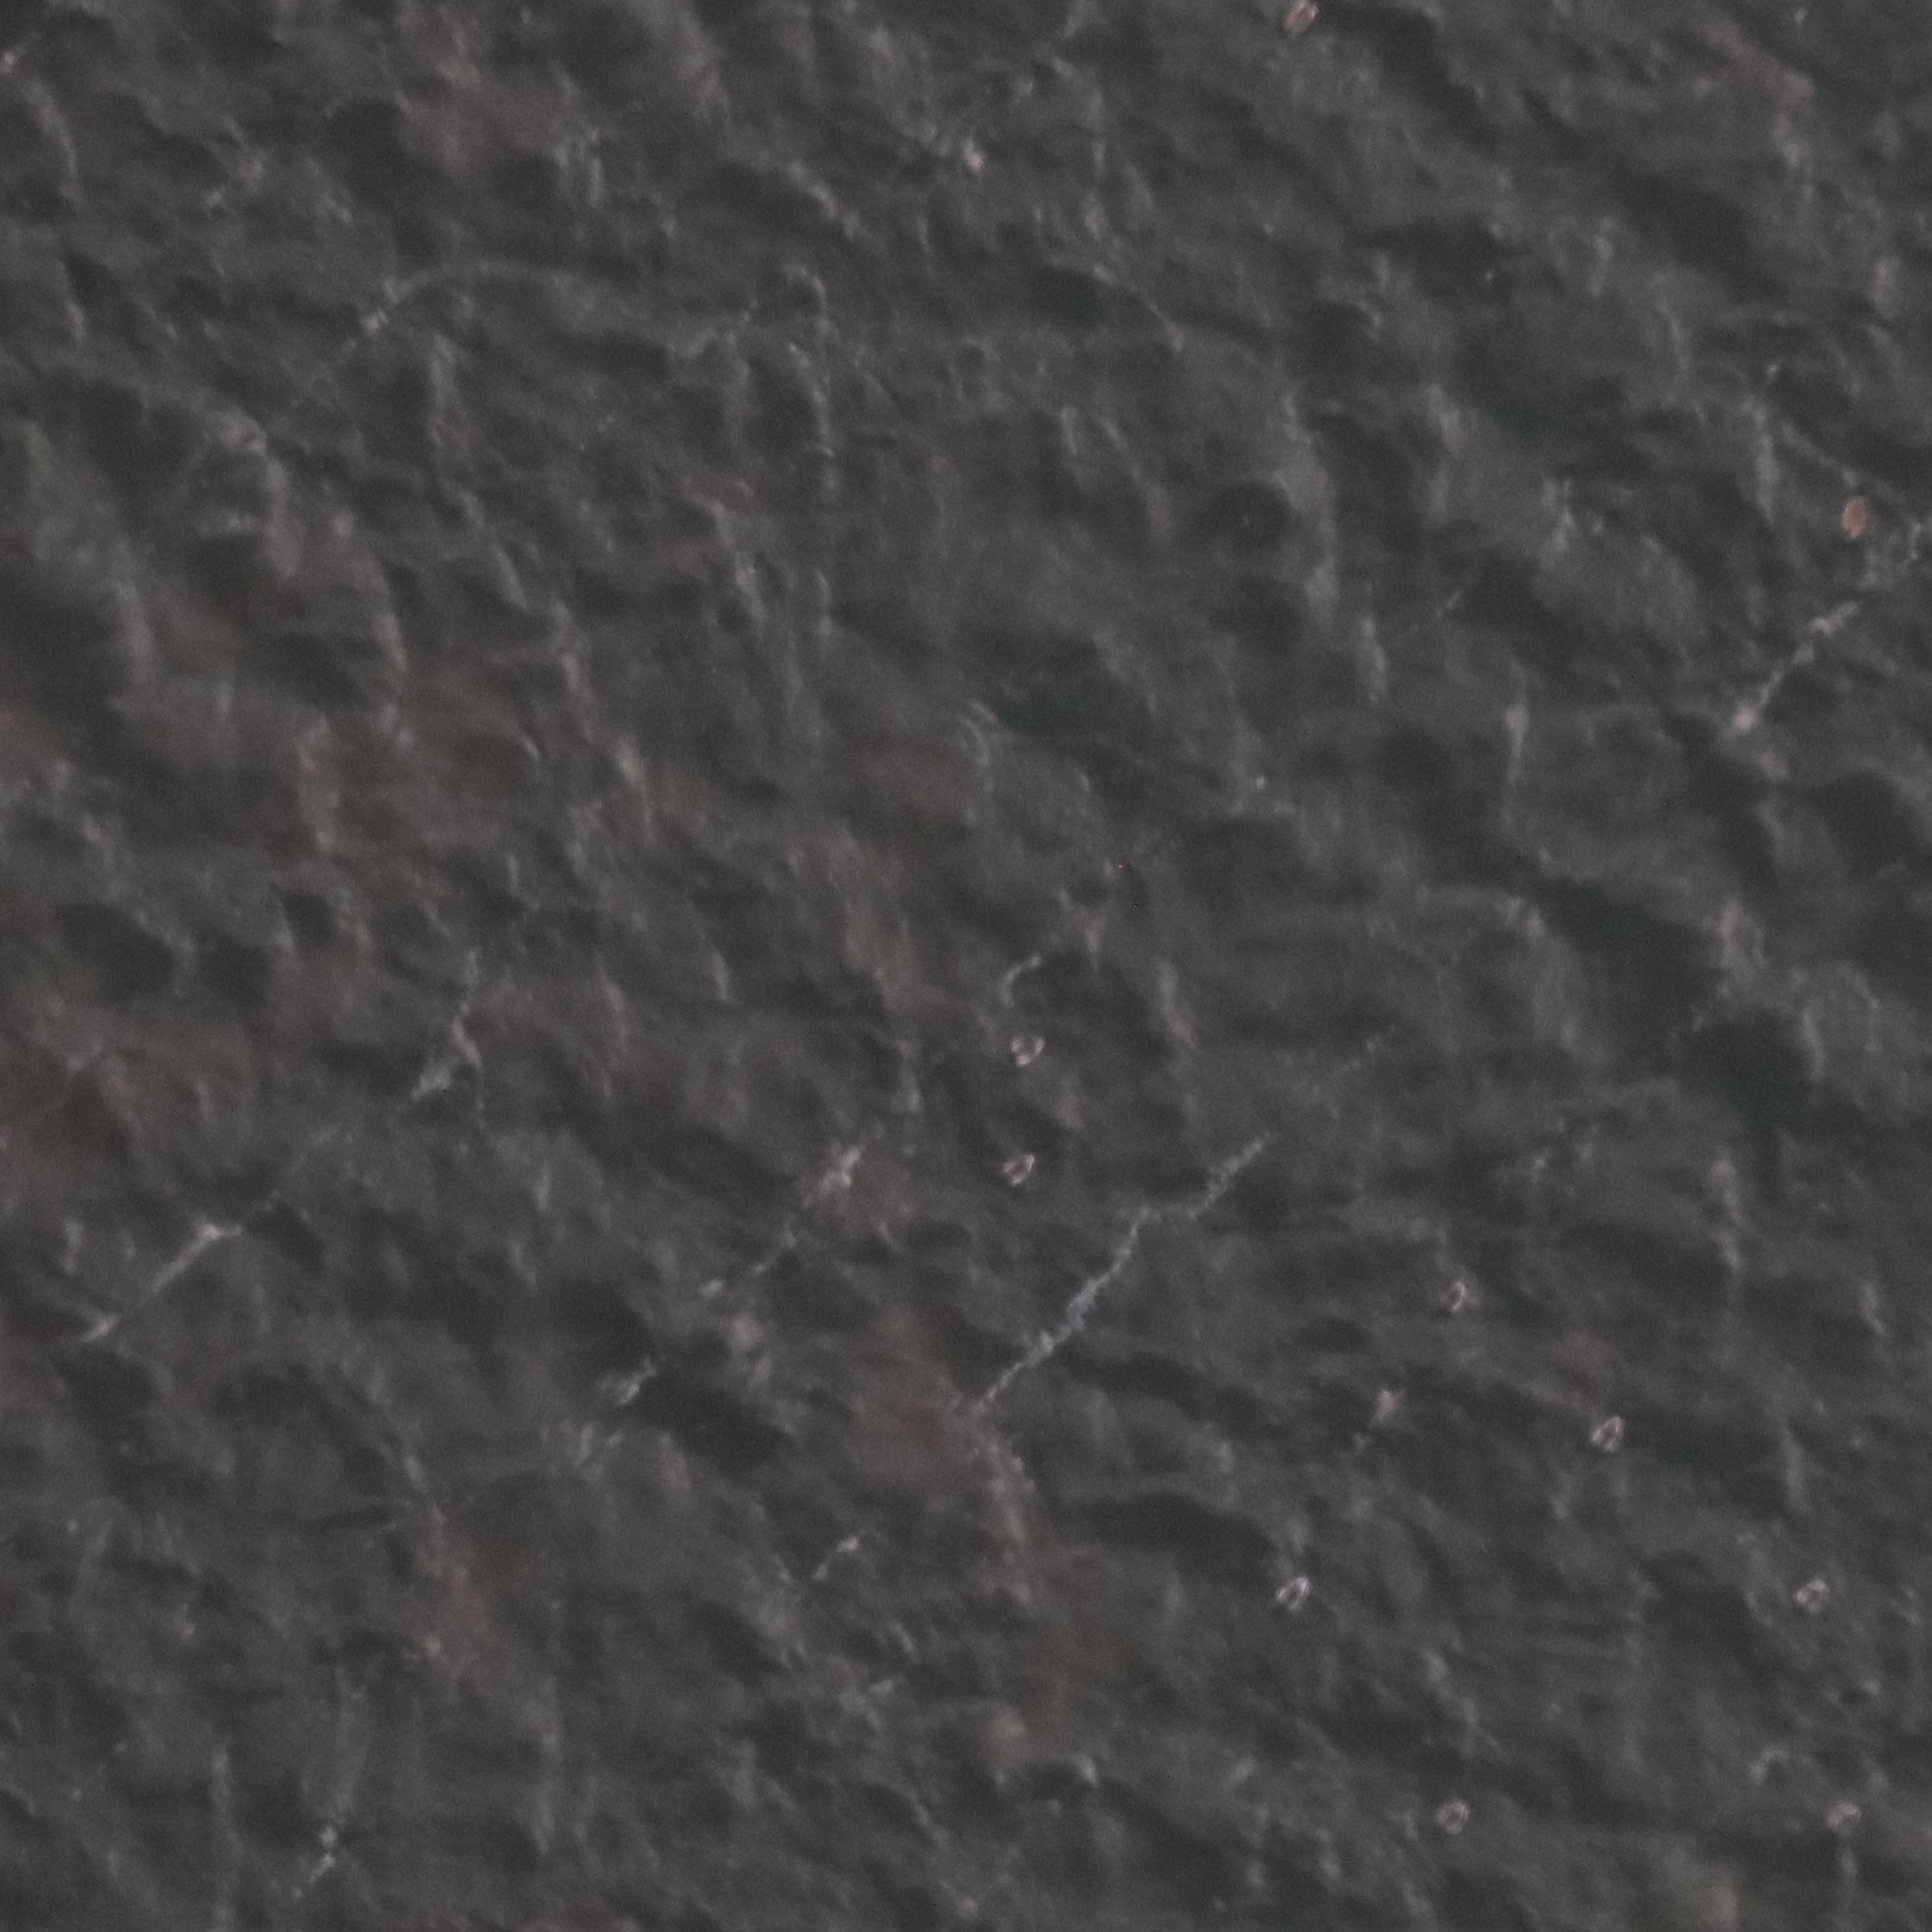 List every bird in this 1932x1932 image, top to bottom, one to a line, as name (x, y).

Canada goose (1302, 18)
Canada goose (1855, 520)
brant (1028, 1047)
brant (1017, 1173)
brant (1454, 1291)
brant (1601, 1437)
brant (1295, 1598)
brant (1811, 1599)
brant (1452, 1820)
brant (1847, 1821)